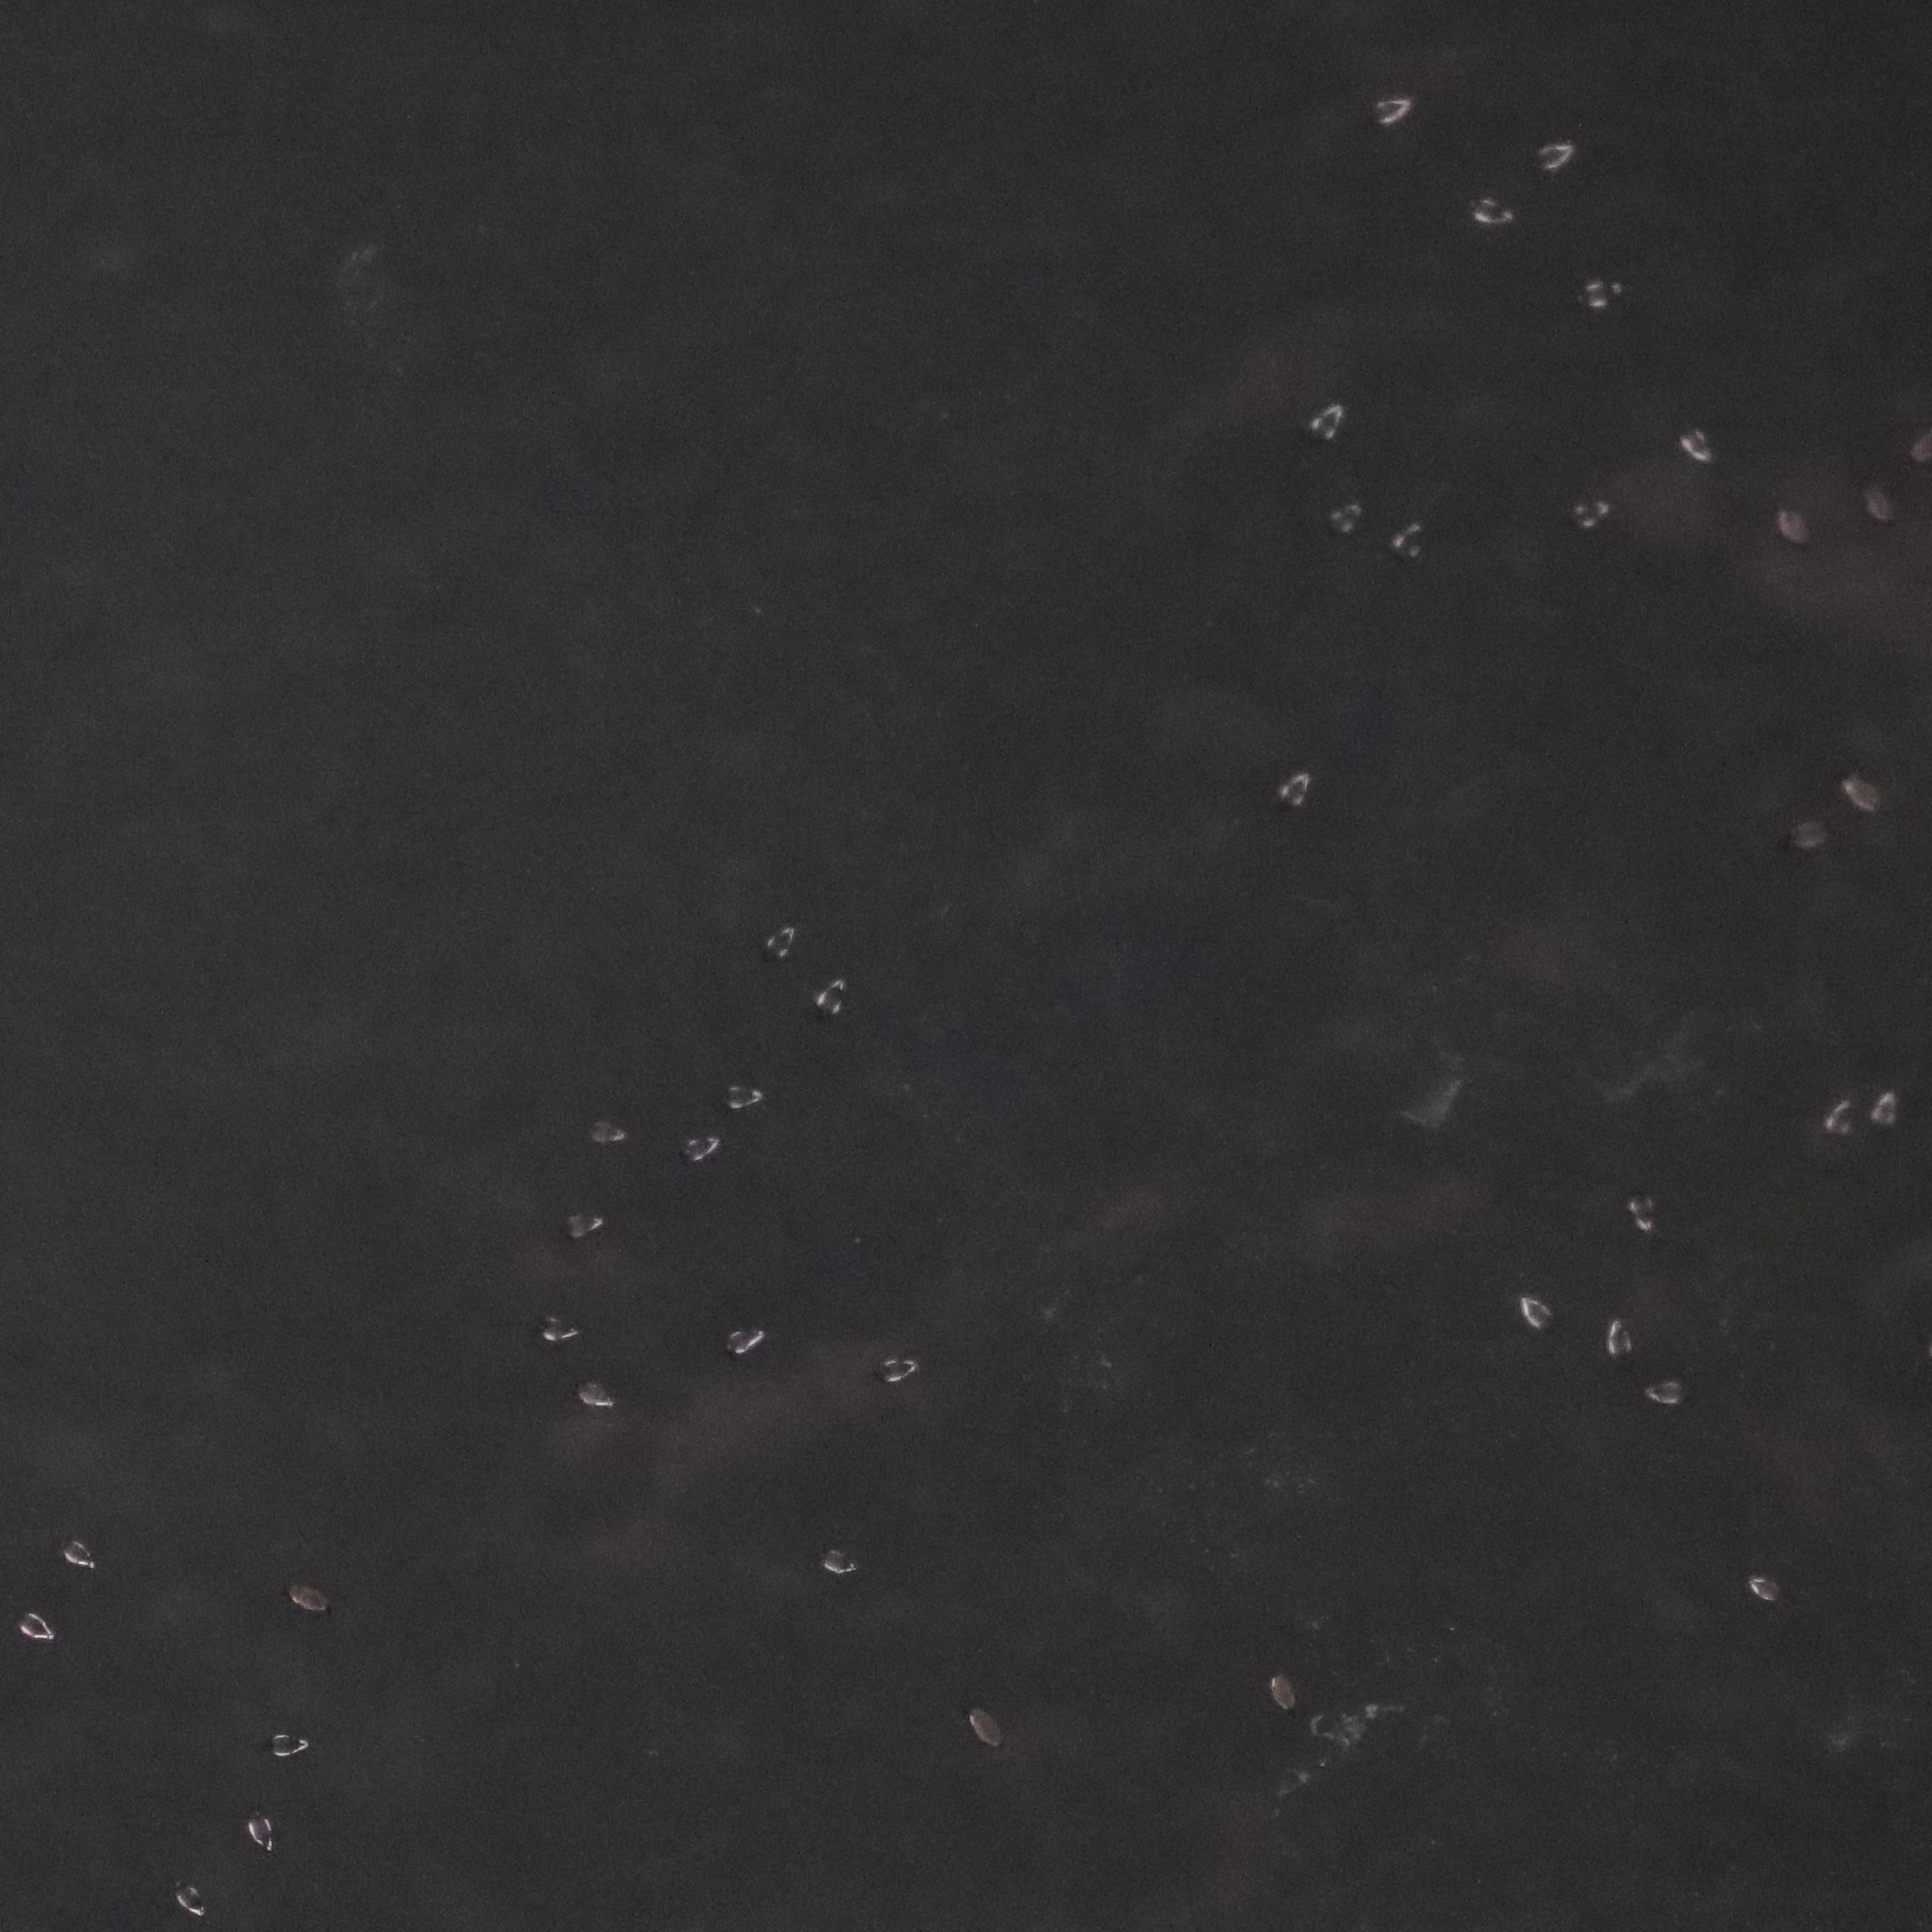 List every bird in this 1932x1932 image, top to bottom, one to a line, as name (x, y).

brant (1389, 112)
brant (1553, 158)
brant (1490, 212)
brant (1599, 294)
brant (1327, 424)
Canada goose (1927, 443)
brant (1696, 444)
Canada goose (1879, 503)
brant (1588, 512)
brant (1345, 524)
Canada goose (1792, 528)
brant (1407, 544)
brant (1293, 791)
Canada goose (1862, 795)
Canada goose (1807, 835)
brant (780, 942)
brant (832, 1000)
brant (740, 1096)
brant (1887, 1114)
brant (1839, 1123)
brant (609, 1136)
brant (699, 1150)
brant (1643, 1210)
brant (583, 1225)
brant (1537, 1312)
brant (557, 1330)
brant (744, 1340)
brant (1618, 1340)
brant (896, 1370)
brant (593, 1390)
brant (1666, 1391)
brant (77, 1551)
brant (838, 1560)
brant (1766, 1589)
Canada goose (309, 1597)
brant (34, 1624)
Canada goose (1282, 1689)
Canada goose (986, 1726)
brant (286, 1745)
brant (261, 1830)
brant (190, 1898)